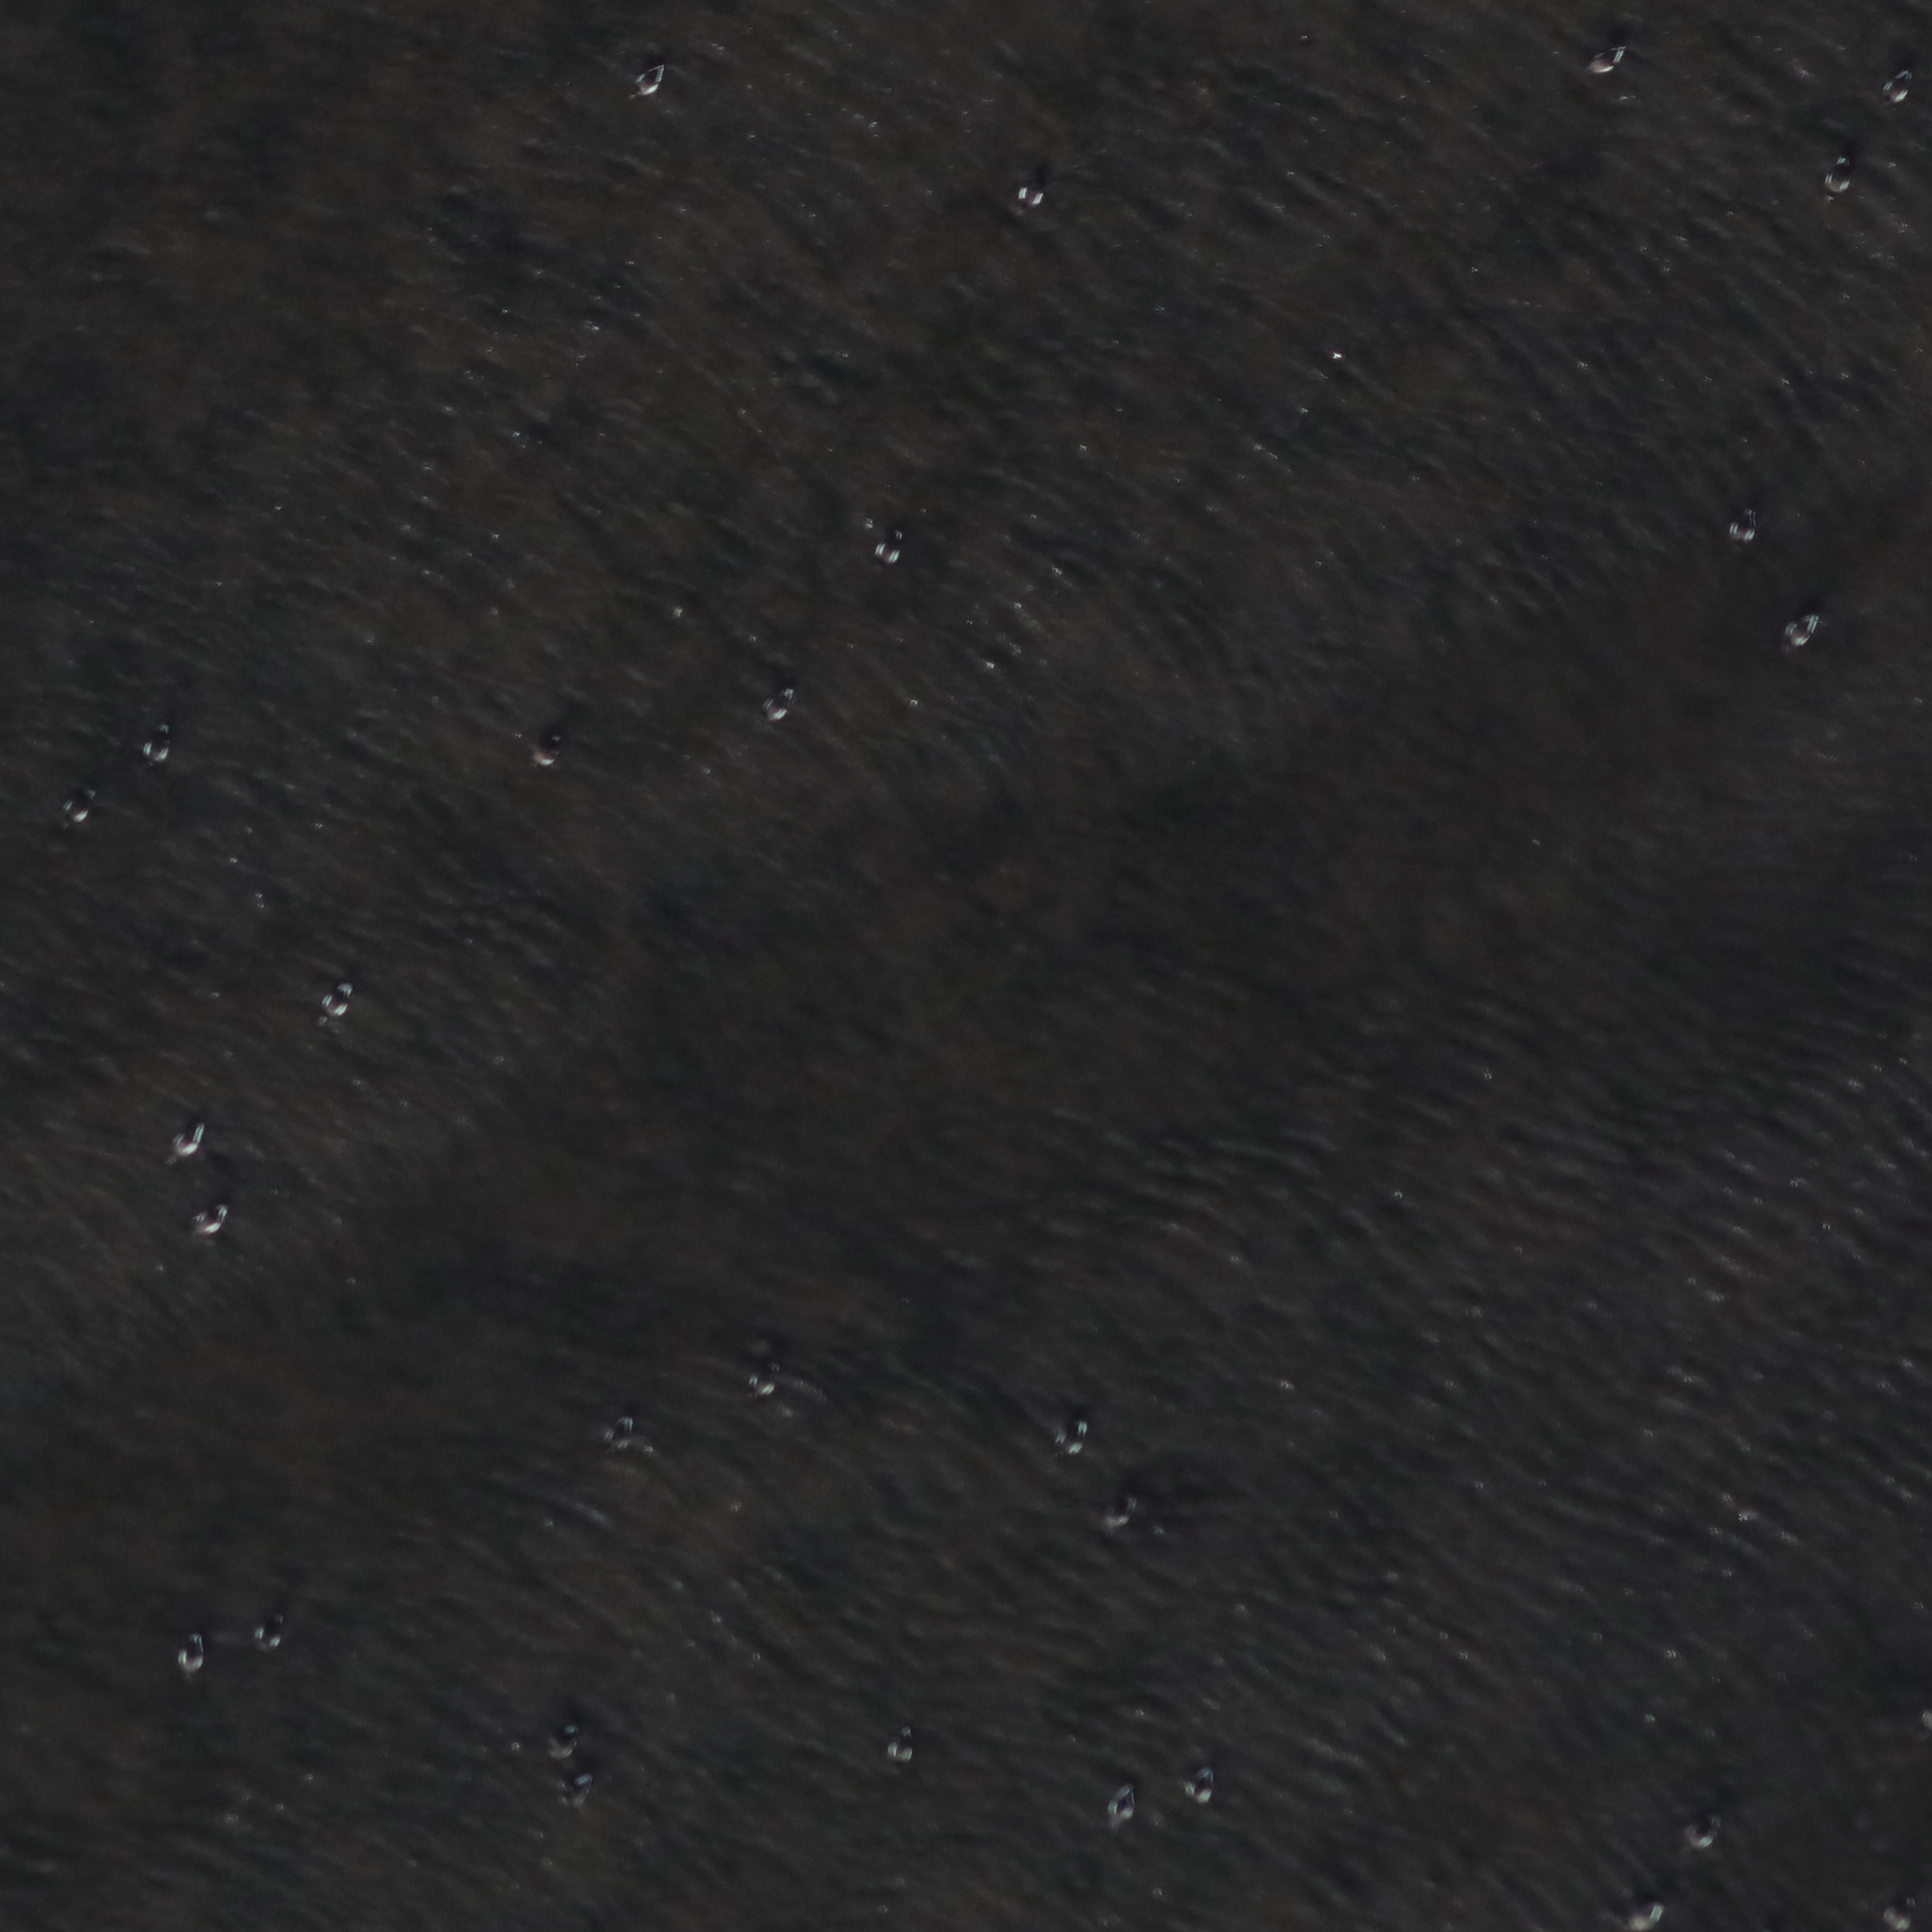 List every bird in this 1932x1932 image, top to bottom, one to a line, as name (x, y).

brant (1603, 59)
brant (647, 82)
brant (1896, 87)
brant (1838, 178)
brant (1029, 196)
brant (1746, 526)
brant (895, 543)
brant (1797, 629)
brant (778, 706)
brant (156, 747)
brant (551, 754)
brant (79, 805)
brant (335, 1003)
brant (185, 1142)
brant (209, 1220)
brant (769, 1380)
brant (620, 1425)
brant (1079, 1439)
brant (1119, 1519)
brant (269, 1634)
brant (194, 1656)
brant (564, 1741)
brant (900, 1747)
brant (573, 1787)
brant (1200, 1787)
brant (1123, 1804)
brant (1702, 1840)
brant (1632, 1916)
brant (1899, 1918)